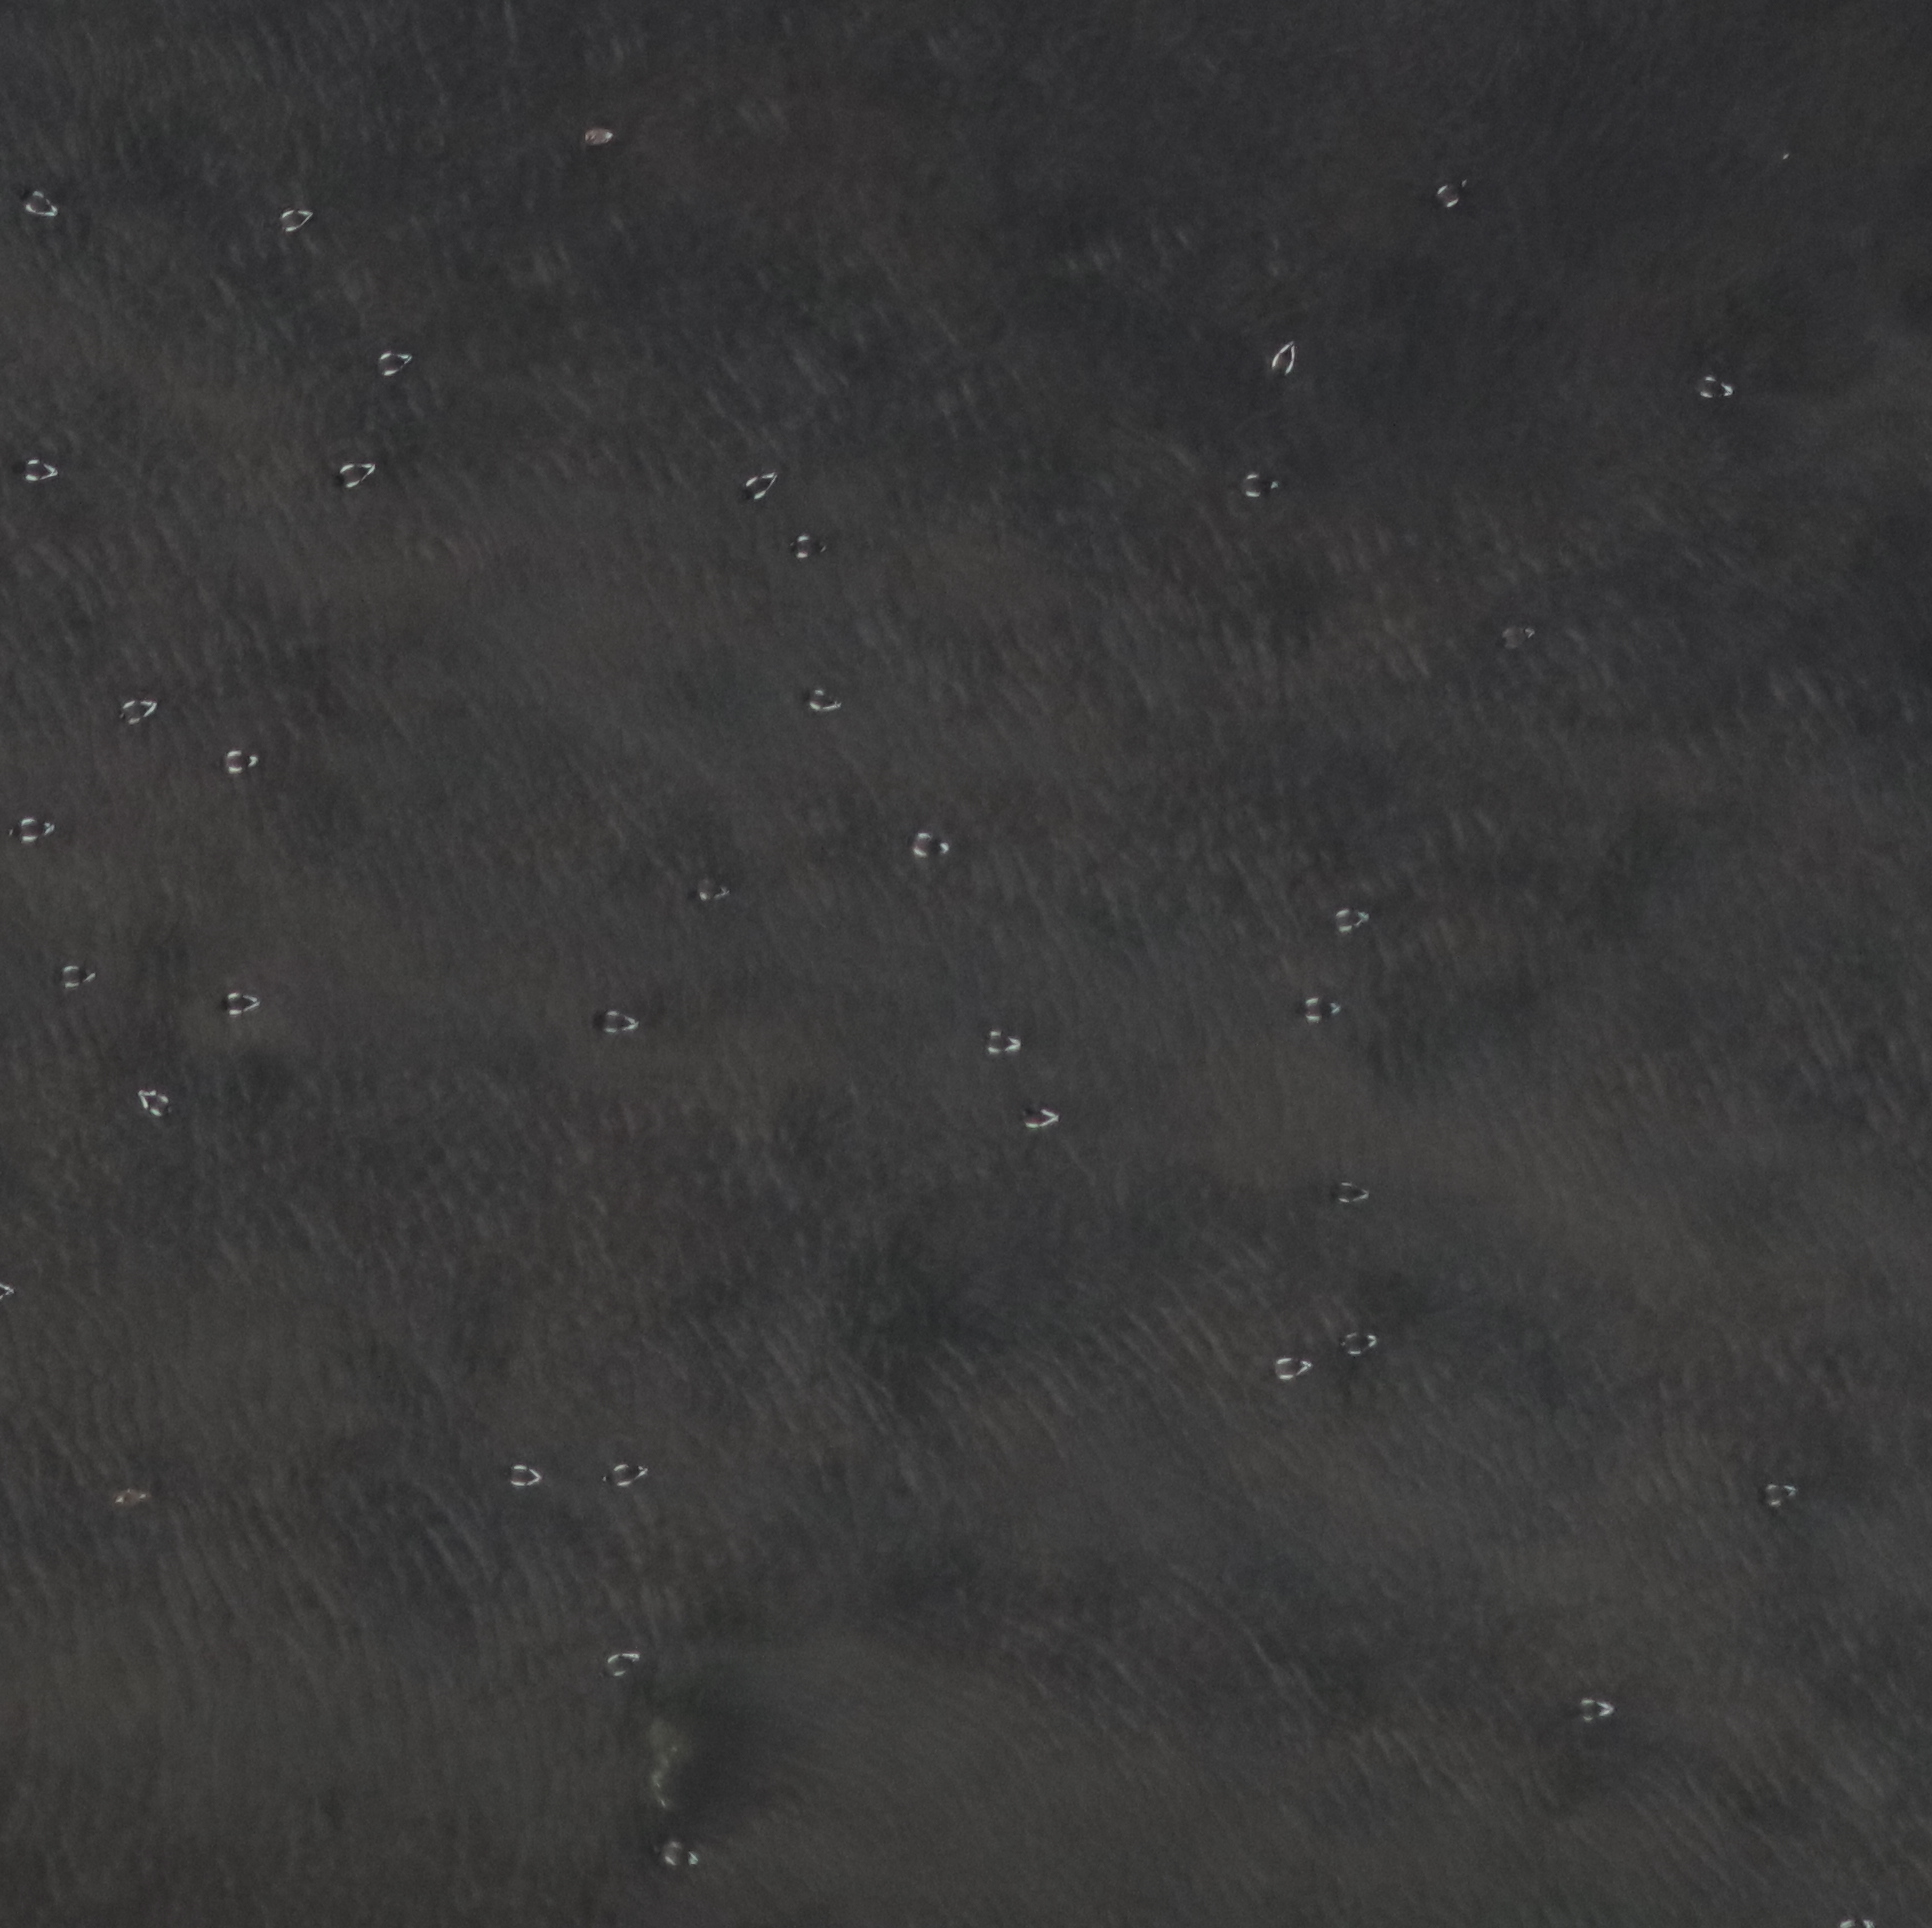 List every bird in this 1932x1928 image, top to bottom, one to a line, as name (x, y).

other bird (602, 137)
brant (1450, 193)
brant (39, 202)
brant (294, 219)
brant (1282, 360)
brant (394, 363)
brant (1713, 388)
brant (36, 469)
brant (354, 474)
brant (759, 484)
brant (1254, 484)
brant (806, 546)
brant (1511, 633)
brant (822, 699)
brant (137, 711)
brant (238, 761)
brant (32, 829)
brant (928, 845)
brant (711, 890)
brant (1346, 920)
brant (76, 976)
brant (239, 1003)
brant (1315, 1008)
brant (616, 1021)
brant (1000, 1042)
brant (157, 1103)
brant (1038, 1117)
brant (1347, 1192)
brant (1356, 1342)
brant (1286, 1368)
brant (522, 1476)
brant (627, 1477)
brant (1776, 1495)
other bird (124, 1498)
brant (619, 1662)
brant (1591, 1708)
brant (675, 1852)